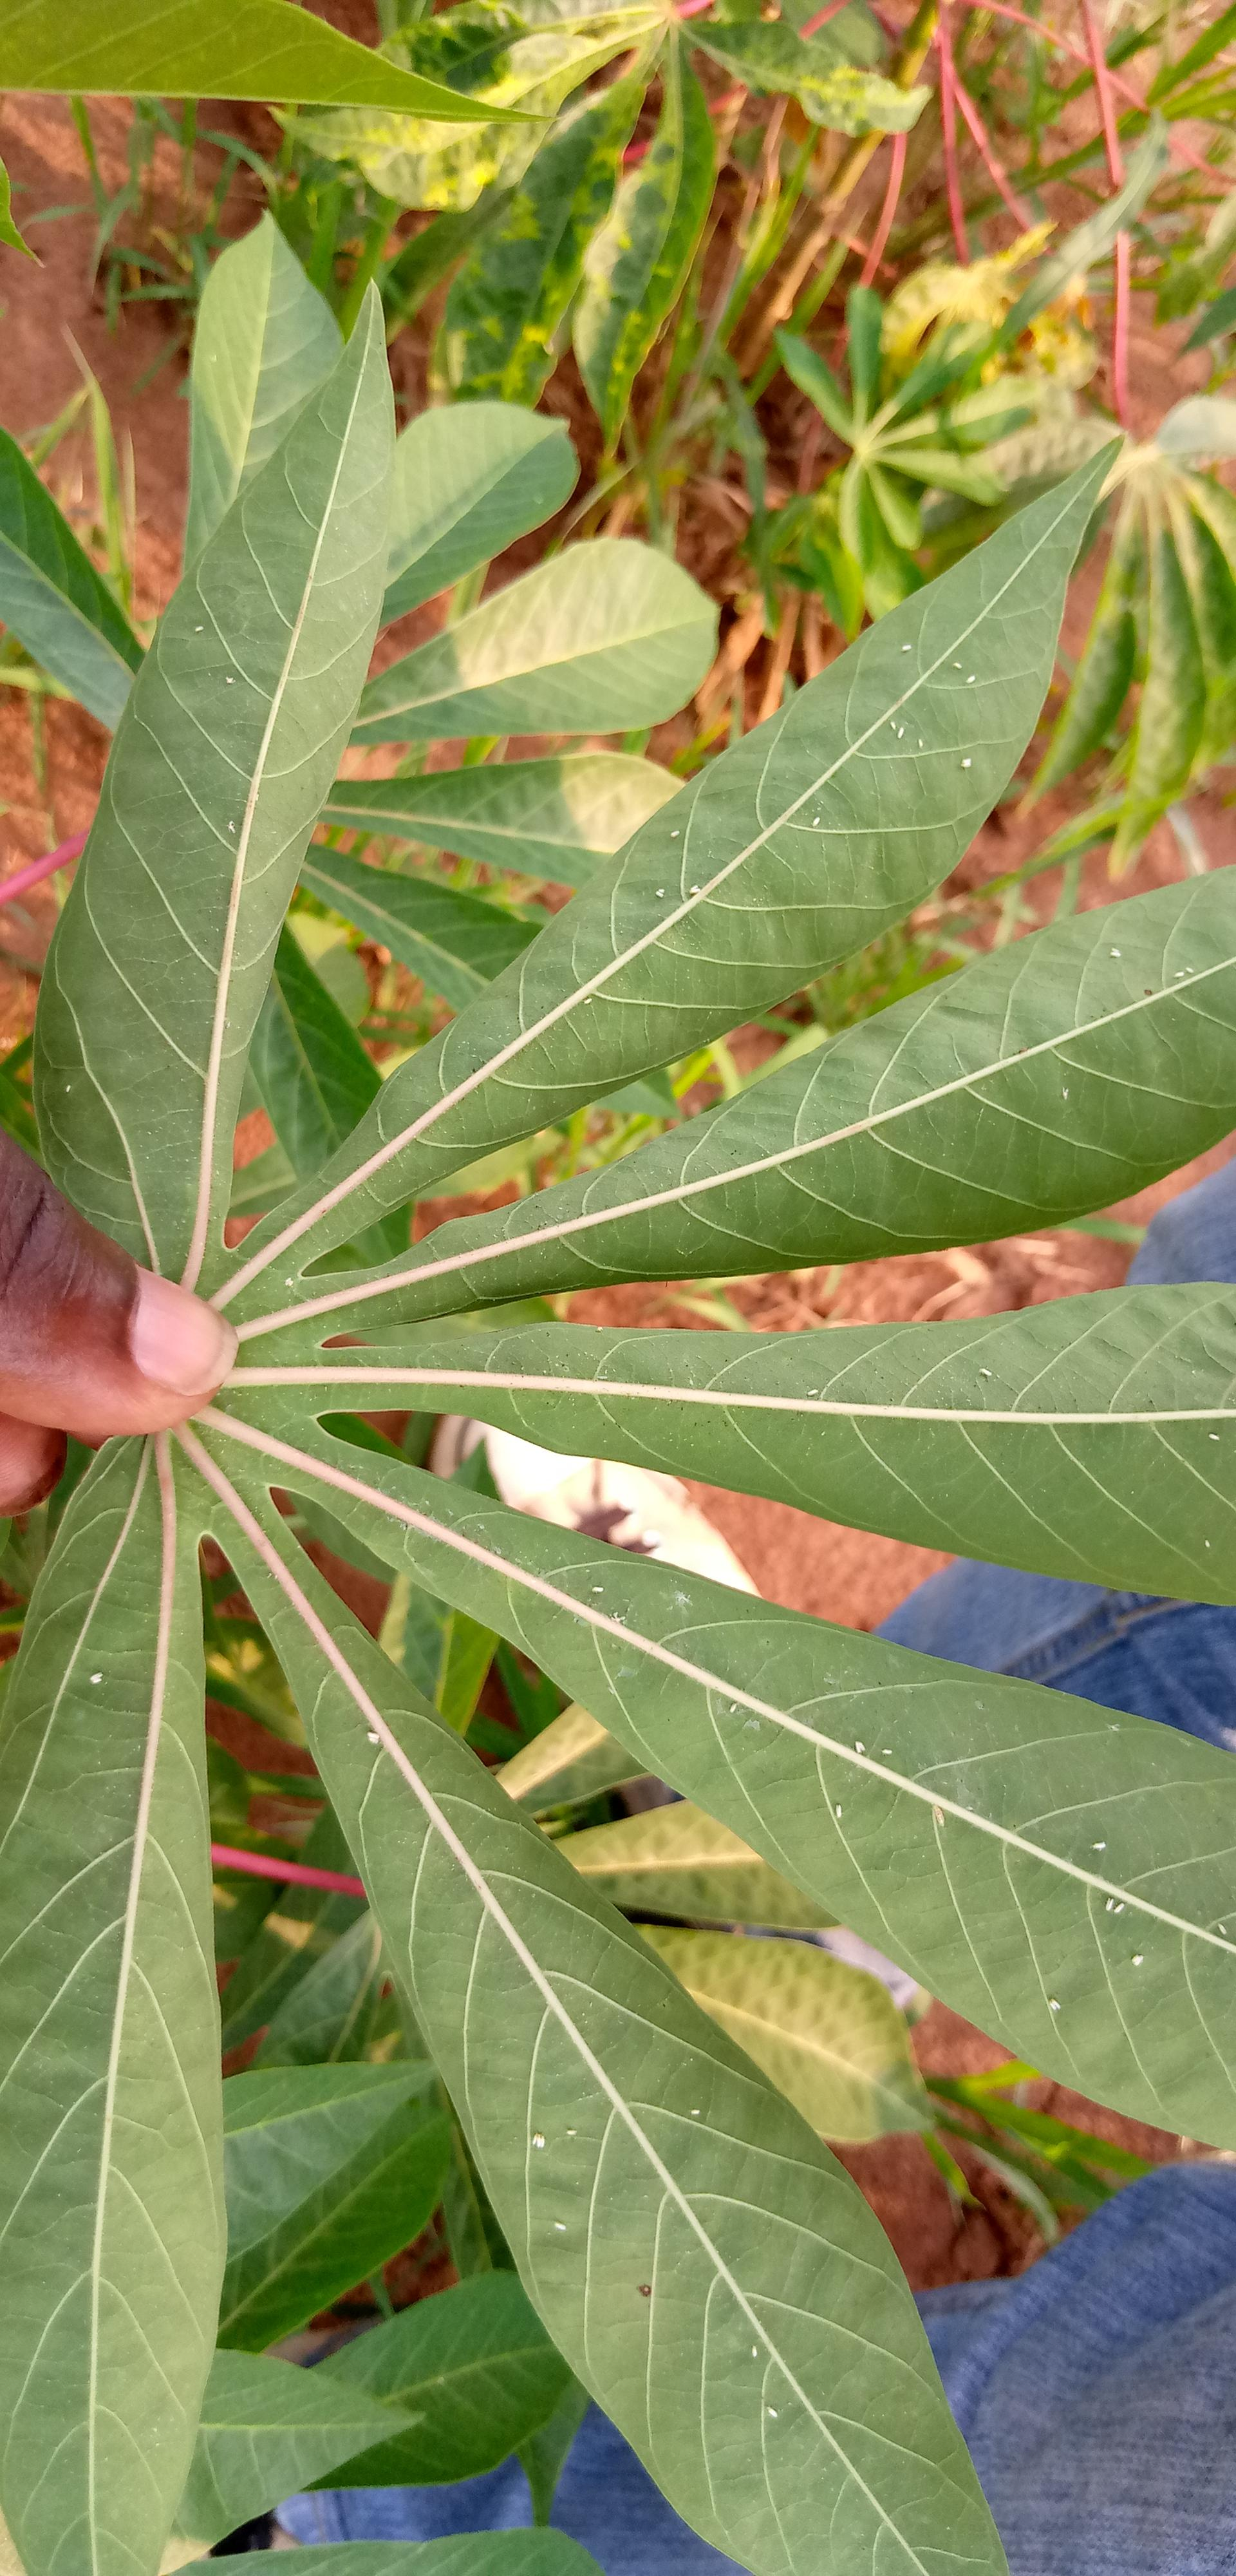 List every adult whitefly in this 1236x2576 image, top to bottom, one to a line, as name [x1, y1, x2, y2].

whitefly [192, 623, 207, 636]
whitefly [900, 642, 914, 654]
whitefly [950, 660, 962, 670]
whitefly [965, 674, 978, 685]
whitefly [223, 675, 241, 685]
whitefly [886, 717, 898, 731]
whitefly [896, 725, 906, 741]
whitefly [916, 735, 928, 751]
whitefly [960, 757, 977, 773]
whitefly [812, 816, 822, 829]
whitefly [227, 819, 238, 837]
whitefly [668, 826, 683, 838]
whitefly [688, 884, 702, 896]
whitefly [653, 886, 668, 898]
whitefly [1107, 944, 1127, 960]
whitefly [1184, 965, 1196, 975]
whitefly [1172, 970, 1186, 981]
whitefly [583, 996, 593, 1006]
whitefly [64, 1083, 72, 1093]
whitefly [1060, 1084, 1072, 1100]
whitefly [284, 1275, 295, 1291]
whitefly [595, 1325, 606, 1337]
whitefly [978, 1365, 995, 1379]
whitefly [805, 1386, 822, 1397]
whitefly [1206, 1432, 1222, 1443]
whitefly [1202, 1537, 1215, 1549]
whitefly [588, 1584, 608, 1595]
whitefly [88, 1671, 106, 1687]
whitefly [727, 1700, 743, 1714]
whitefly [366, 1730, 382, 1745]
whitefly [852, 1738, 867, 1756]
whitefly [880, 1748, 895, 1756]
whitefly [834, 1802, 843, 1820]
whitefly [933, 1806, 948, 1828]
whitefly [1089, 1840, 1112, 1856]
whitefly [1103, 1895, 1113, 1911]
whitefly [1113, 1900, 1126, 1915]
whitefly [1215, 1921, 1230, 1937]
whitefly [1130, 1952, 1148, 1969]
whitefly [1045, 1996, 1064, 2012]
whitefly [689, 2107, 702, 2118]
whitefly [563, 2128, 579, 2137]
whitefly [530, 2130, 548, 2150]
whitefly [550, 2219, 568, 2232]
whitefly [749, 2344, 761, 2360]
whitefly [763, 2405, 782, 2419]